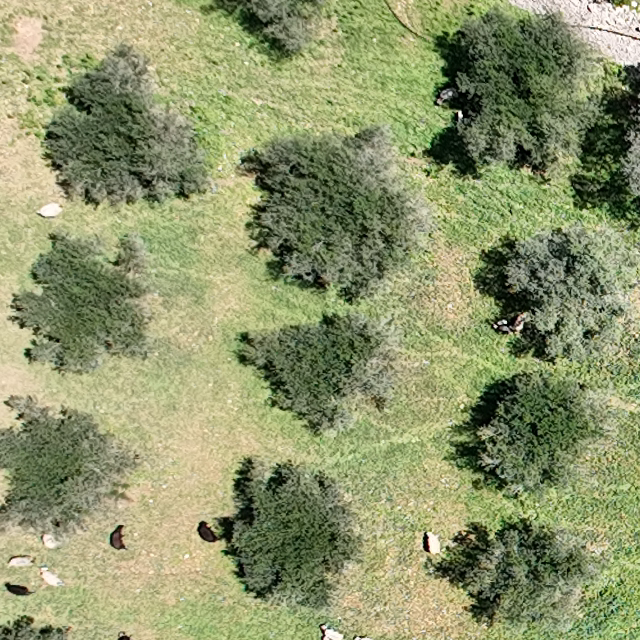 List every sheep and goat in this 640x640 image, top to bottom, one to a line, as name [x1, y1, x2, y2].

sheep [437, 86, 457, 104]
sheep [457, 110, 469, 136]
sheep [37, 203, 62, 219]
sheep [509, 311, 532, 331]
sheep [492, 321, 511, 334]
sheep [198, 520, 218, 542]
sheep [110, 525, 124, 552]
sheep [425, 532, 442, 554]
sheep [42, 534, 59, 550]
sheep [7, 556, 33, 568]
sheep [38, 568, 64, 587]
sheep [4, 582, 31, 595]
sheep [321, 624, 344, 639]
sheep [119, 631, 135, 639]